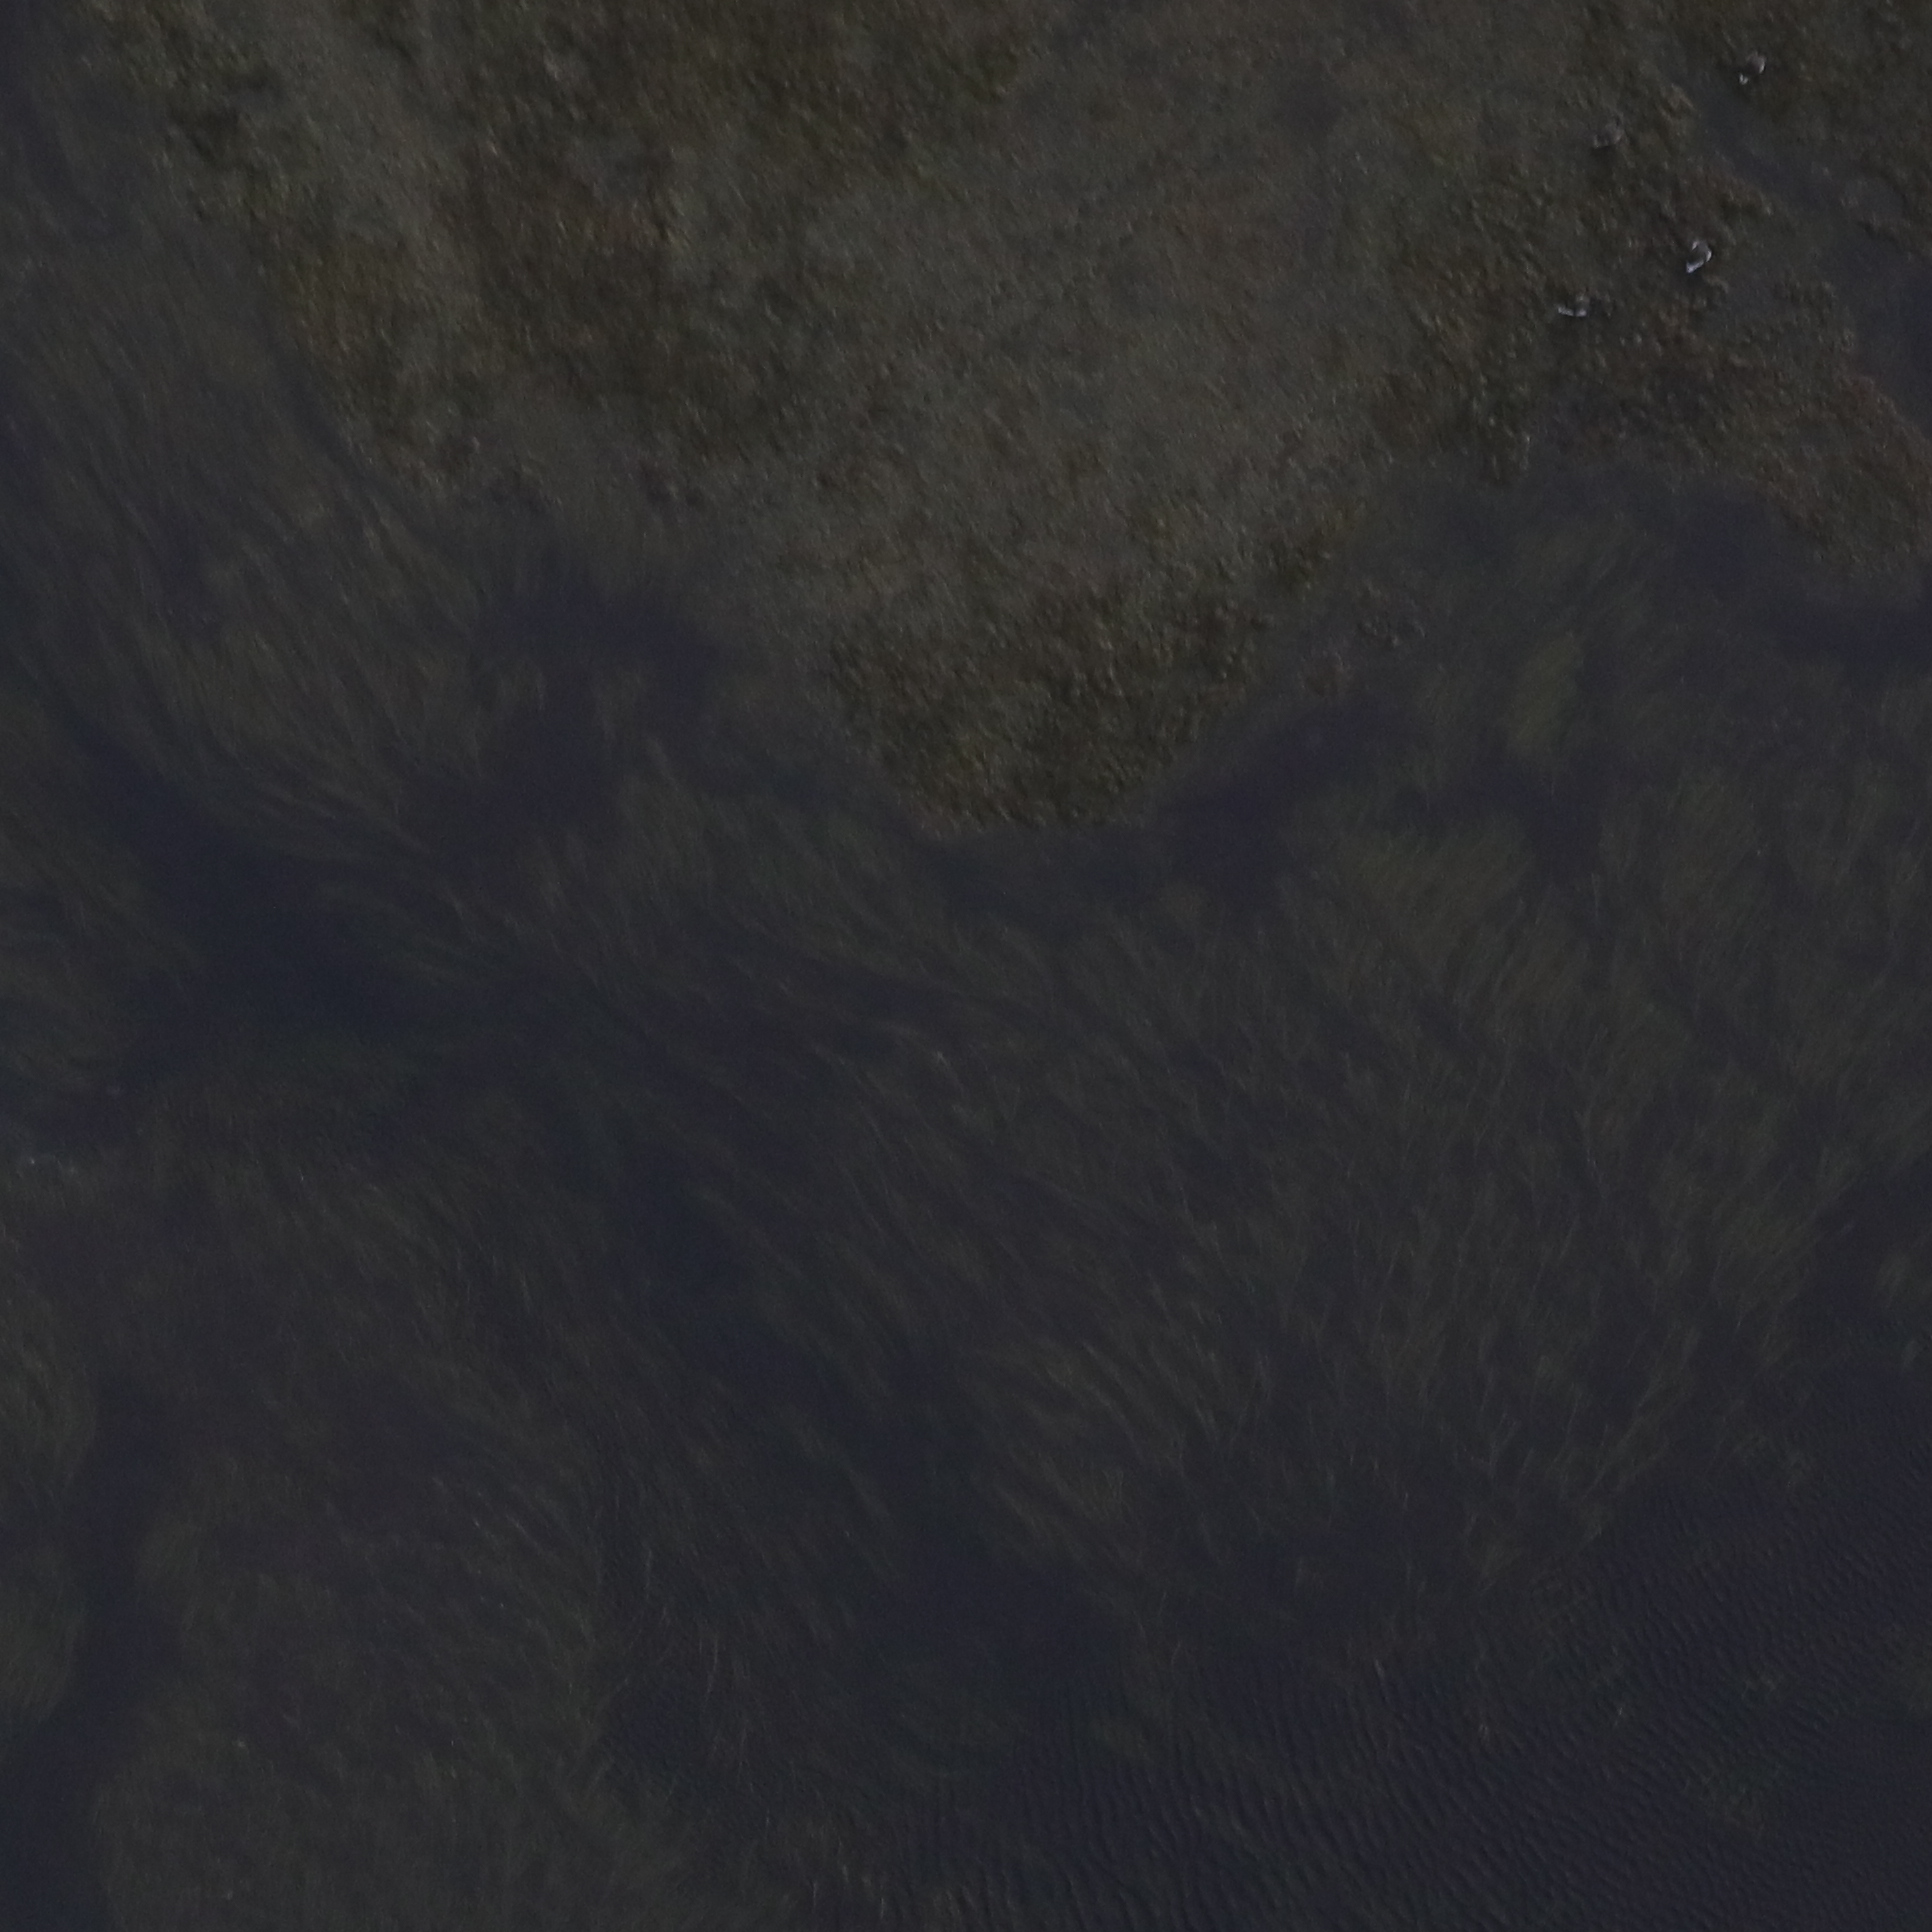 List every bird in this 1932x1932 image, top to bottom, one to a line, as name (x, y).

None